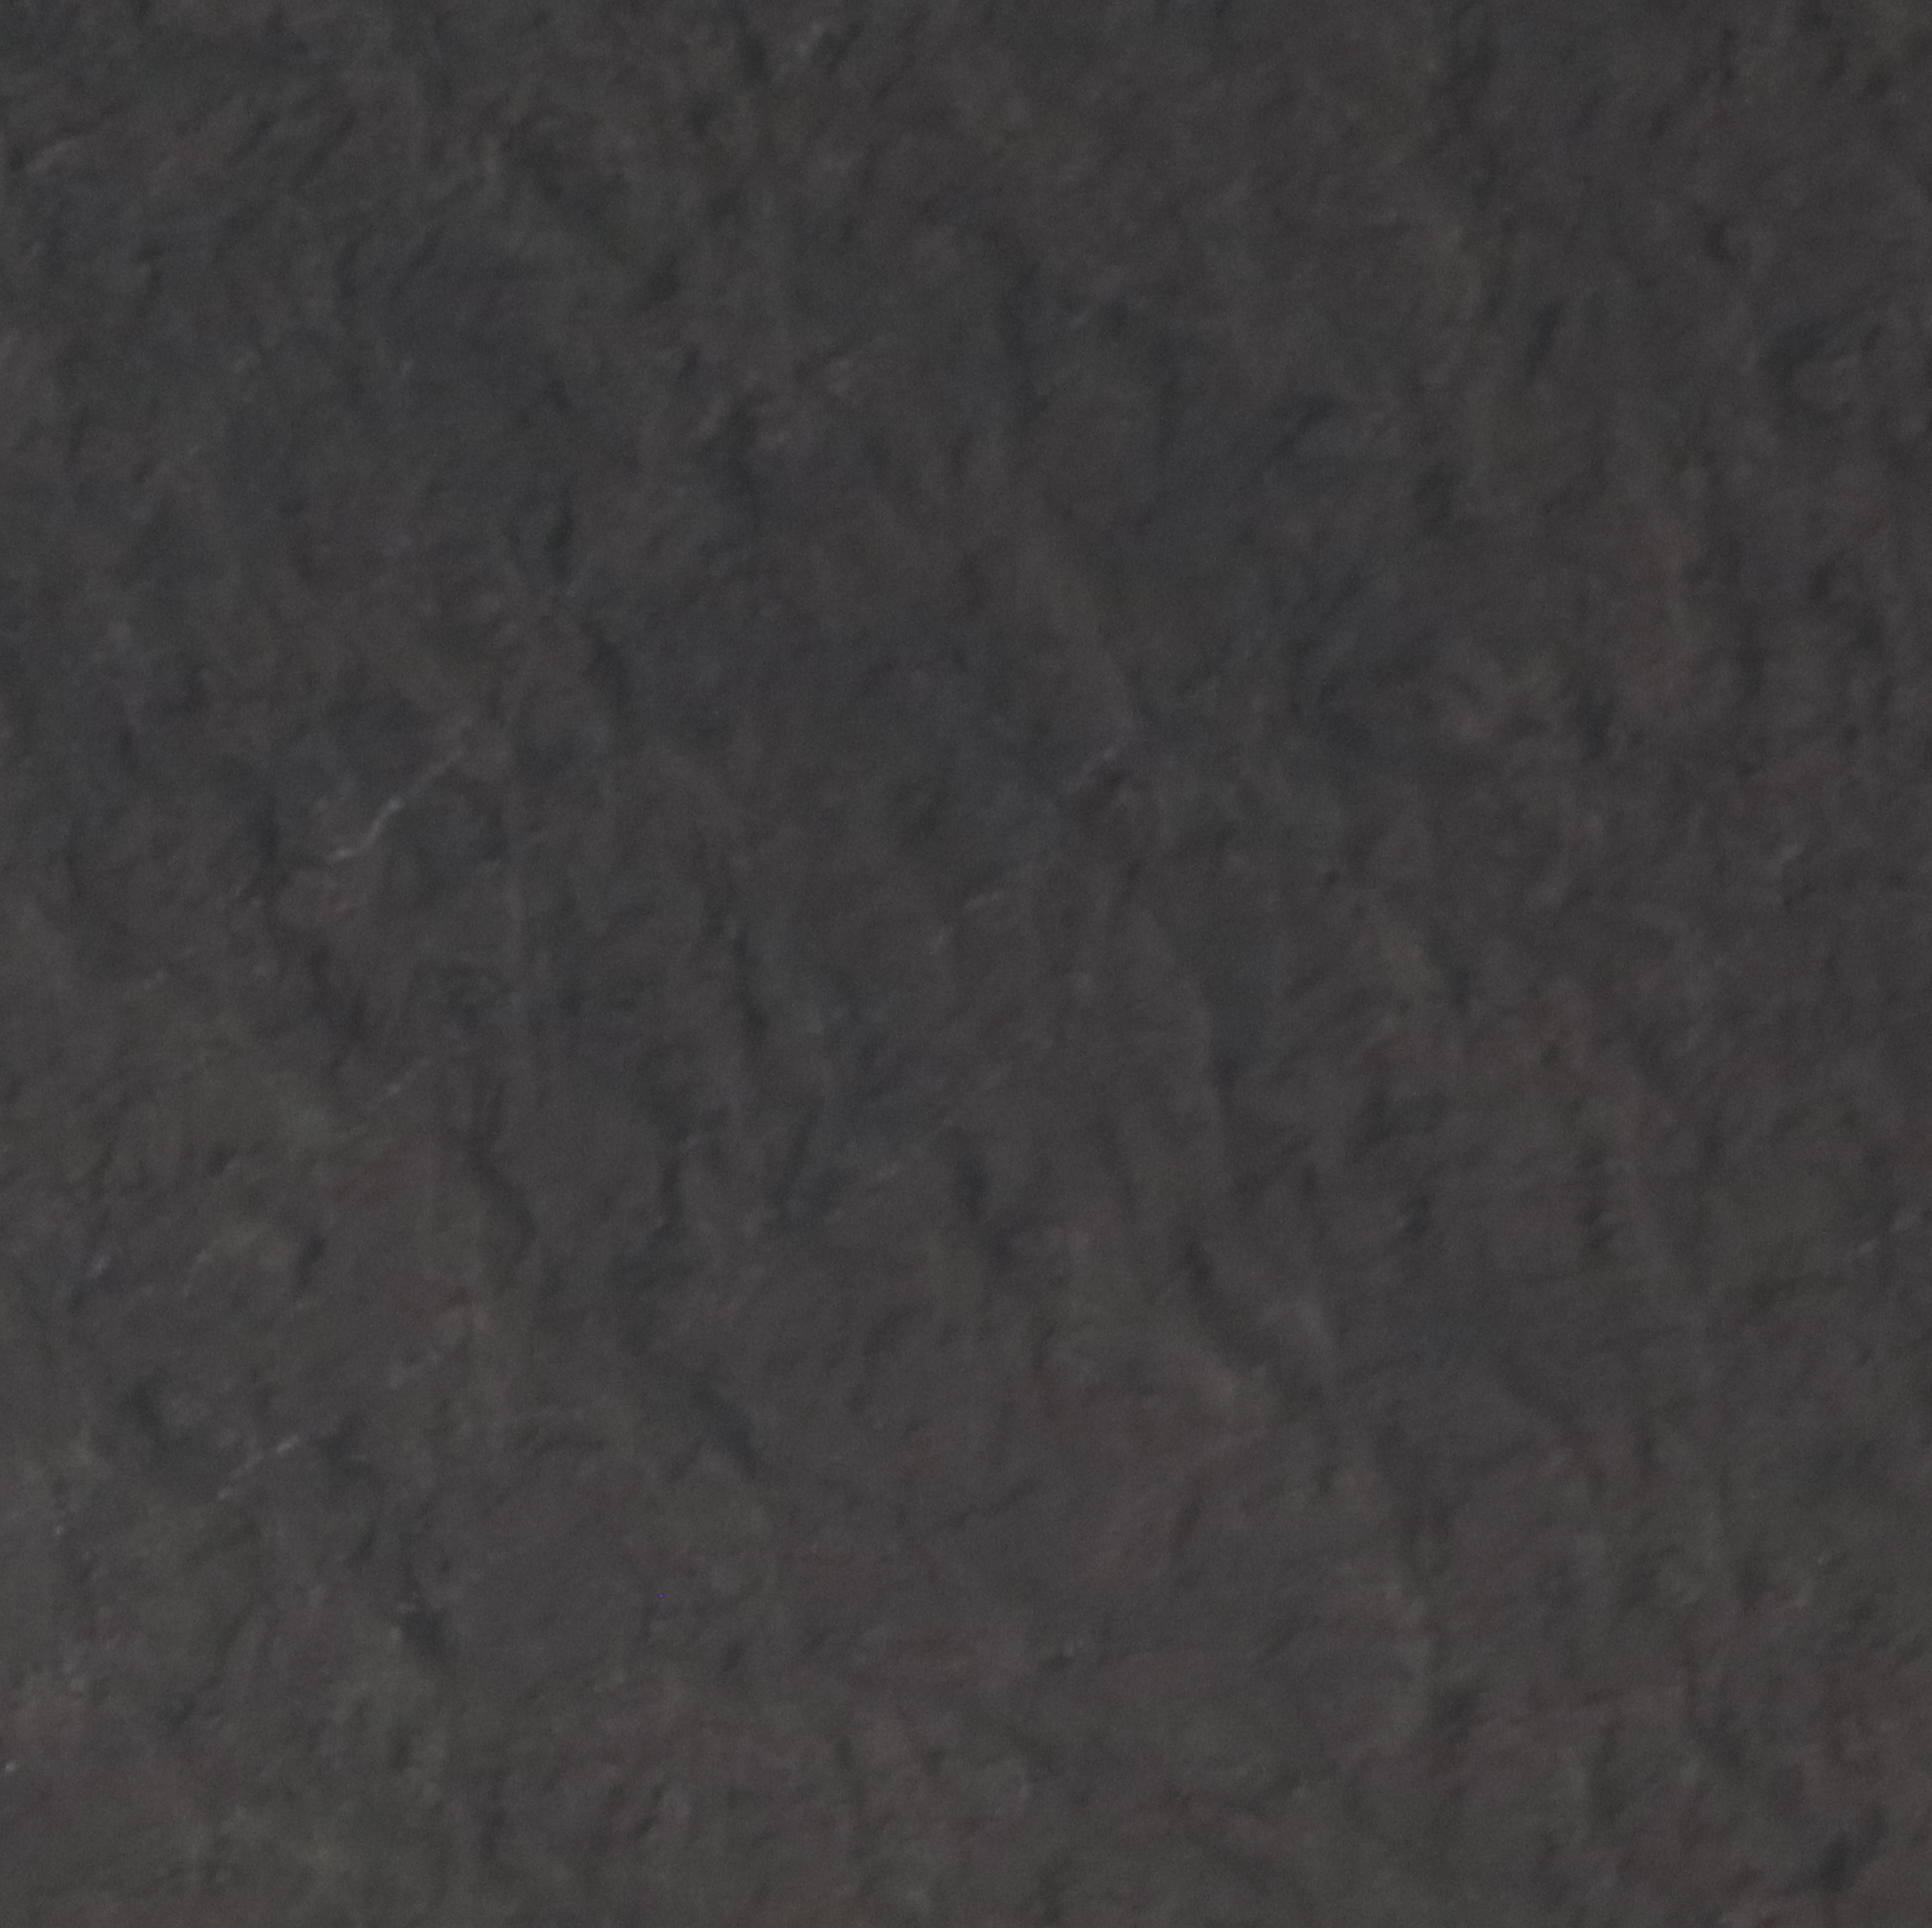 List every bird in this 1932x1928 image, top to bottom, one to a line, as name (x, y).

None